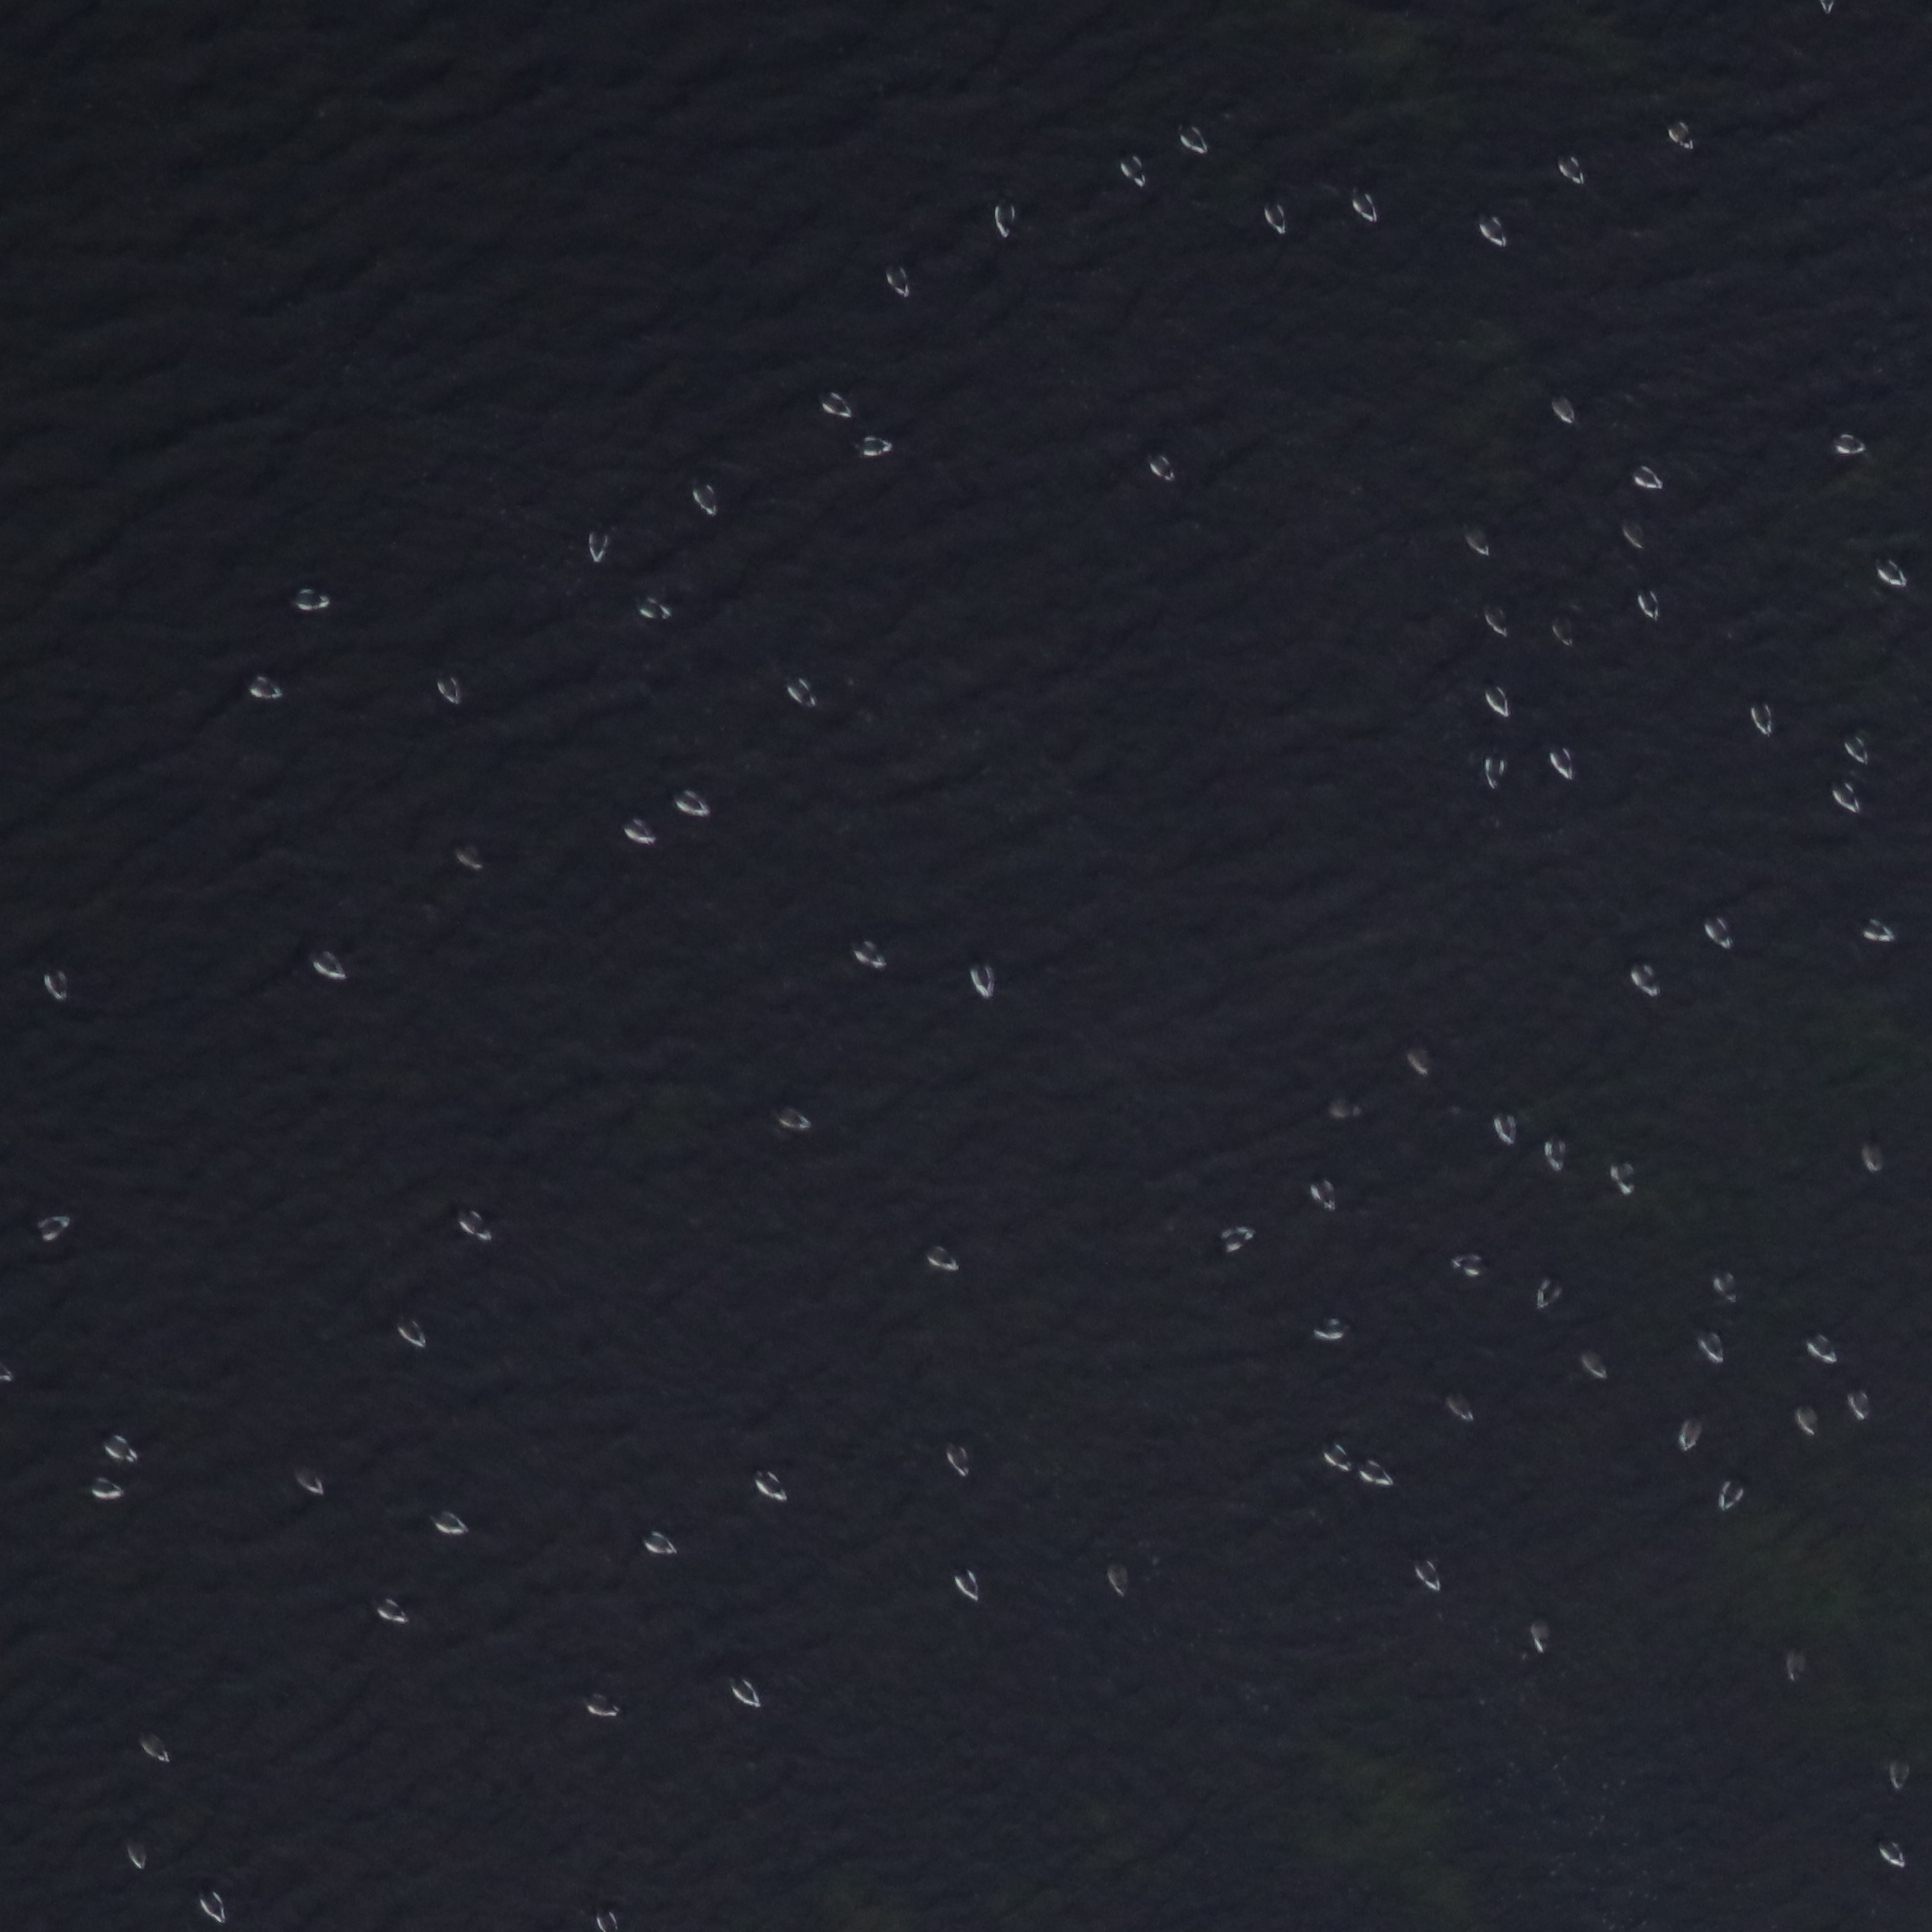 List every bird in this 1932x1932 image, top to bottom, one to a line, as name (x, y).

brant (1682, 136)
brant (1195, 138)
brant (1571, 165)
brant (1134, 169)
brant (1365, 205)
brant (1277, 216)
brant (1005, 218)
brant (1493, 228)
brant (900, 279)
brant (834, 407)
brant (1564, 409)
brant (876, 446)
brant (1852, 446)
brant (1163, 467)
brant (1649, 477)
brant (707, 497)
brant (1634, 535)
brant (1478, 538)
brant (599, 542)
brant (1892, 572)
brant (307, 601)
brant (1646, 602)
brant (650, 609)
brant (1499, 621)
brant (1566, 632)
brant (444, 682)
brant (265, 688)
brant (801, 690)
brant (1498, 699)
brant (1764, 716)
brant (1854, 748)
brant (1565, 761)
brant (1490, 770)
brant (1843, 796)
brant (690, 803)
brant (642, 834)
brant (470, 853)
brant (1875, 927)
brant (1719, 931)
brant (865, 953)
brant (329, 963)
brant (984, 978)
brant (1643, 979)
brant (55, 980)
brant (1421, 1061)
brant (1346, 1107)
brant (794, 1119)
brant (1509, 1128)
brant (1551, 1148)
brant (1872, 1154)
brant (1629, 1181)
brant (1323, 1196)
brant (474, 1224)
brant (52, 1226)
brant (1234, 1239)
brant (941, 1261)
brant (1470, 1265)
brant (1728, 1285)
brant (1549, 1293)
brant (1330, 1326)
brant (411, 1335)
brant (1713, 1343)
brant (1824, 1349)
brant (1592, 1365)
brant (1858, 1401)
brant (1462, 1410)
brant (1811, 1419)
brant (1692, 1433)
brant (120, 1448)
brant (1333, 1450)
brant (959, 1458)
brant (1375, 1477)
brant (310, 1479)
brant (109, 1486)
brant (772, 1486)
brant (1734, 1494)
brant (448, 1523)
brant (658, 1544)
brant (1428, 1574)
brant (1121, 1579)
brant (969, 1585)
brant (391, 1610)
brant (1542, 1634)
brant (1793, 1664)
brant (745, 1692)
brant (602, 1707)
brant (151, 1742)
brant (1898, 1771)
brant (134, 1850)
brant (1892, 1851)
brant (213, 1903)
brant (610, 1924)